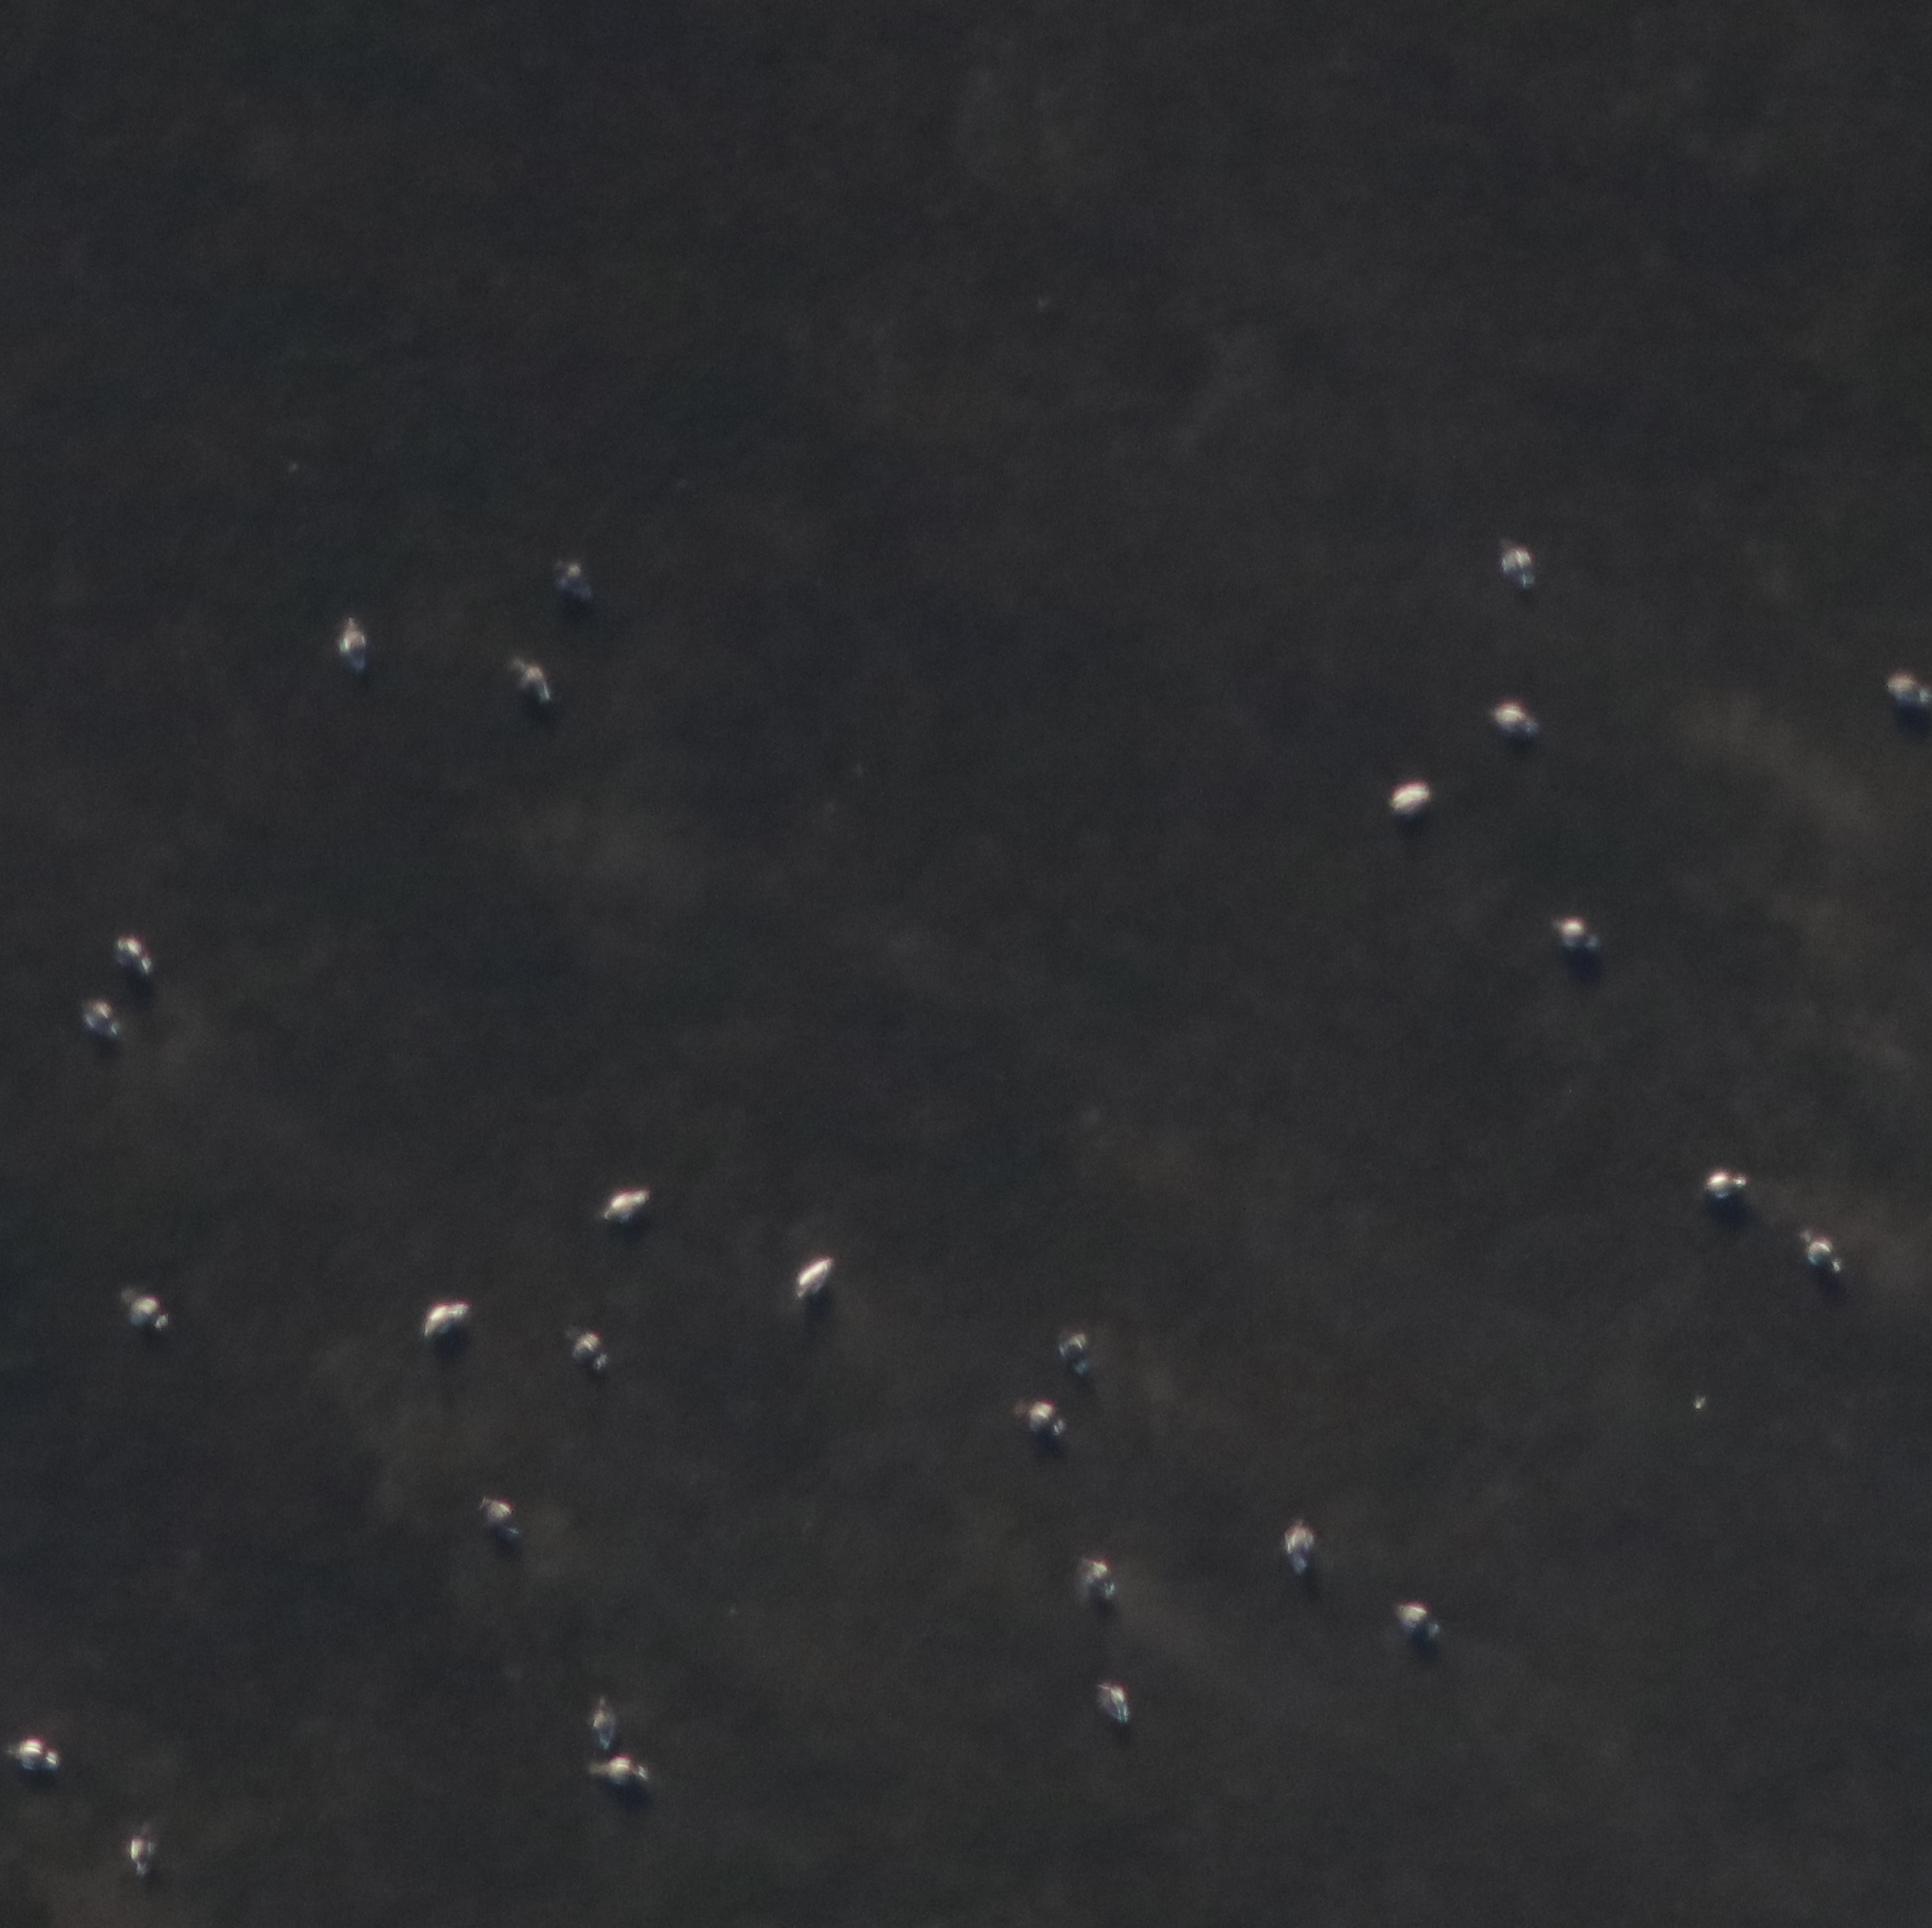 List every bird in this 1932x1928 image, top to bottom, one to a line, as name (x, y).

brant (1523, 560)
brant (574, 580)
brant (358, 651)
brant (537, 681)
brant (1906, 692)
brant (1516, 728)
brant (1418, 802)
brant (1572, 935)
brant (138, 955)
brant (99, 1018)
brant (1722, 1184)
brant (627, 1205)
brant (1818, 1255)
other bird (809, 1282)
brant (151, 1311)
brant (445, 1321)
brant (584, 1342)
brant (1076, 1342)
brant (1041, 1419)
brant (499, 1517)
brant (1292, 1556)
brant (1101, 1580)
brant (1416, 1623)
brant (1126, 1710)
brant (614, 1718)
brant (34, 1757)
brant (622, 1771)
brant (144, 1849)